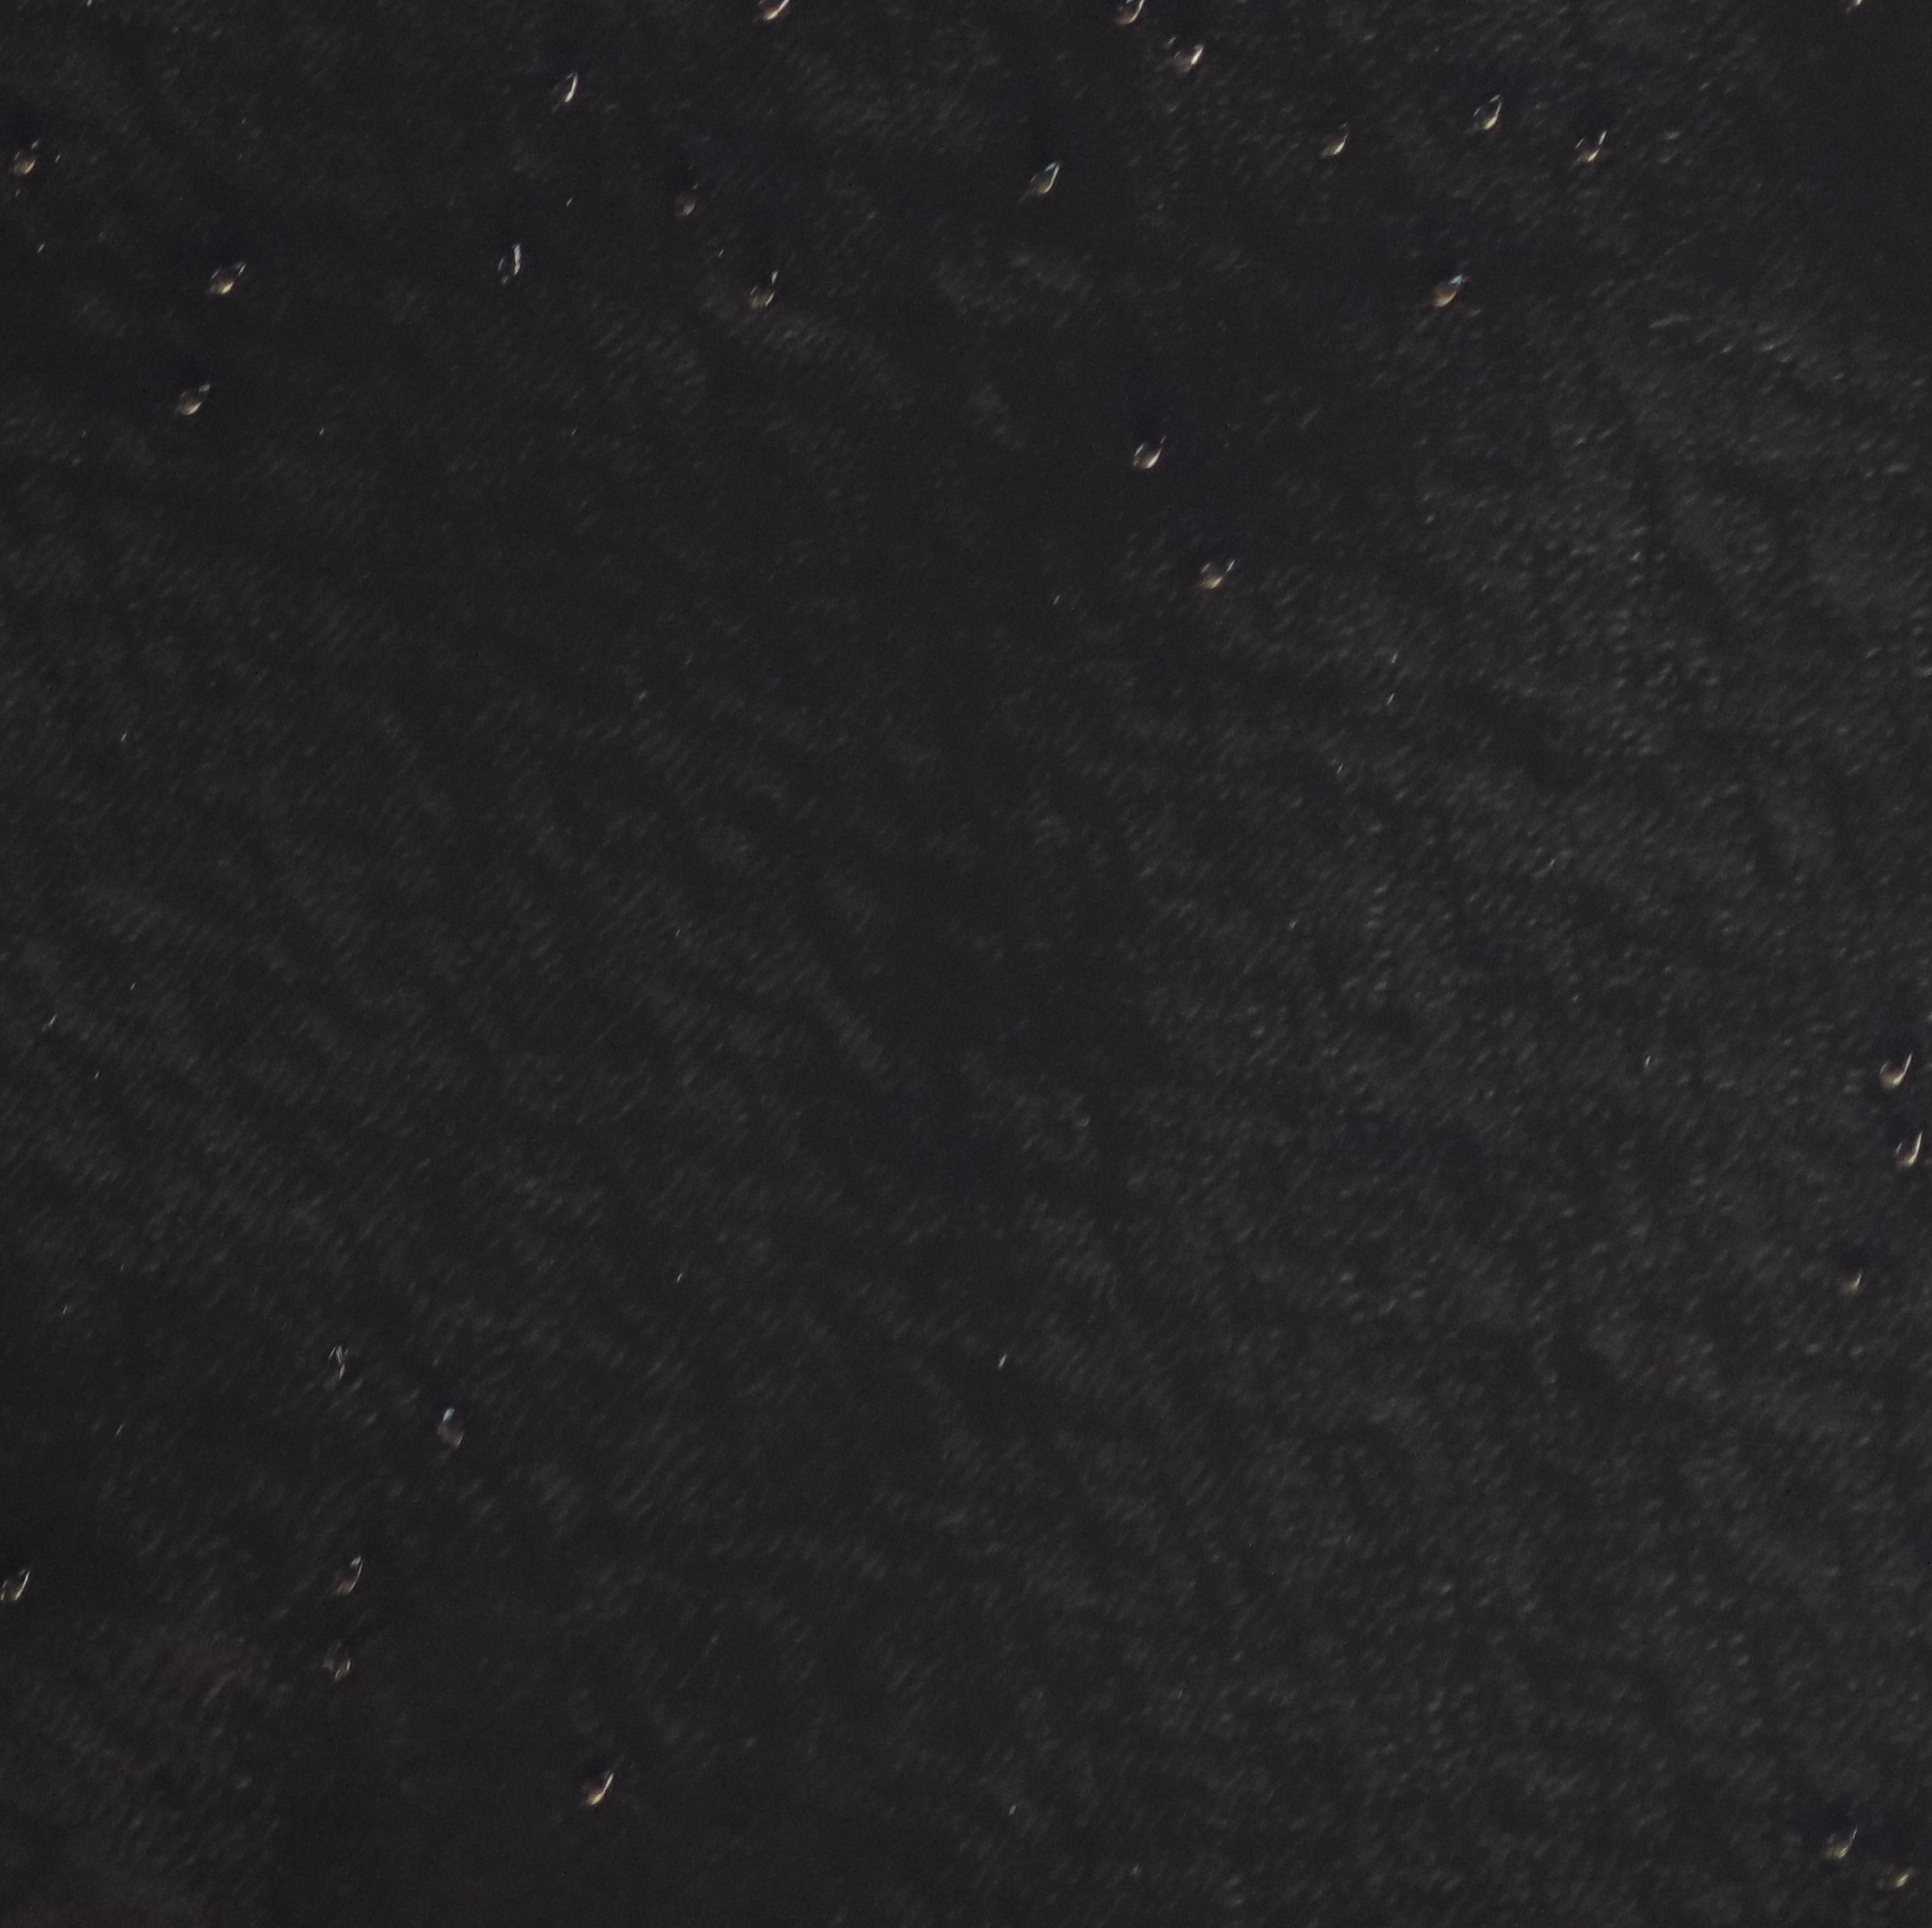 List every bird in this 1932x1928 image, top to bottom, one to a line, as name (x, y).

brant (772, 7)
brant (1130, 11)
brant (1189, 55)
brant (560, 88)
brant (1487, 114)
brant (1336, 144)
brant (1590, 151)
brant (21, 161)
brant (1043, 183)
brant (691, 204)
brant (510, 266)
brant (224, 279)
brant (1447, 296)
brant (765, 300)
brant (190, 400)
brant (1148, 455)
brant (1214, 574)
brant (1895, 1074)
brant (1909, 1153)
brant (1848, 1283)
brant (335, 1360)
brant (450, 1430)
brant (348, 1577)
brant (10, 1588)
brant (342, 1660)
brant (597, 1790)
brant (1839, 1845)
brant (1896, 1874)